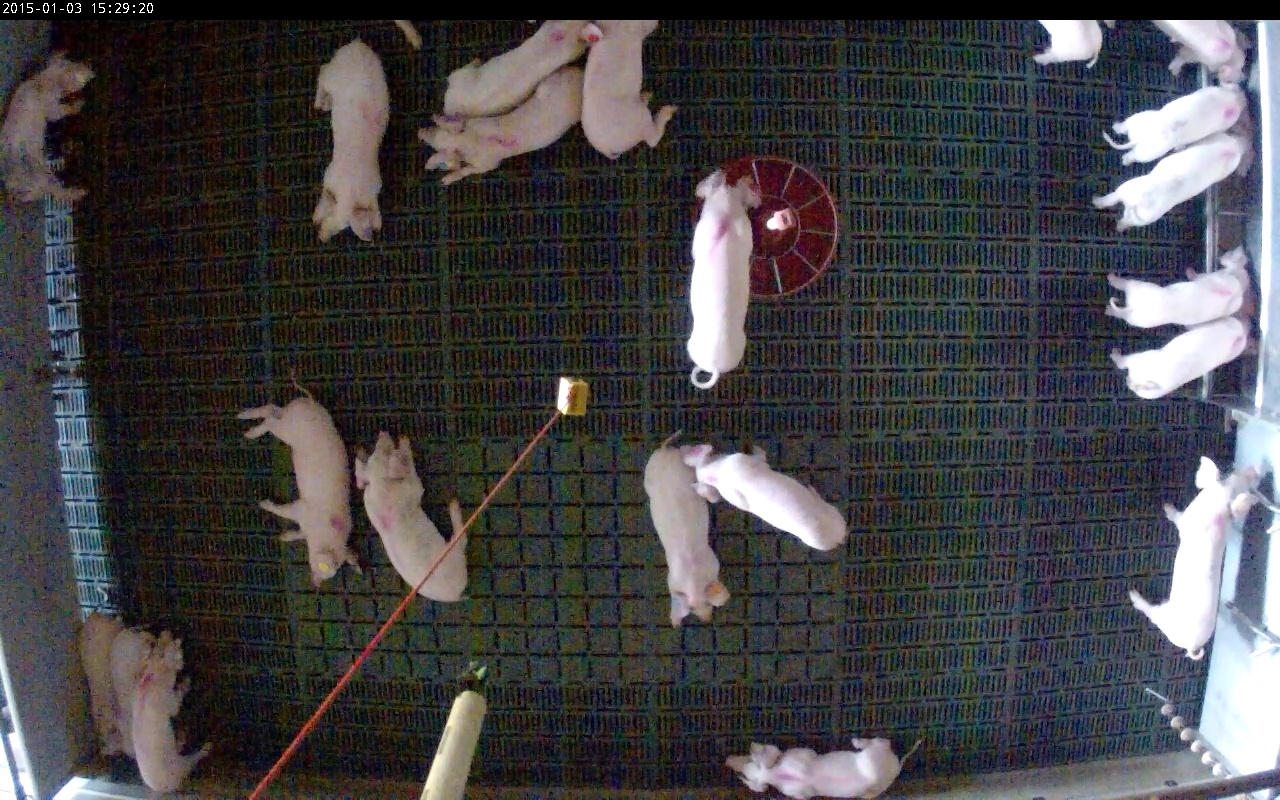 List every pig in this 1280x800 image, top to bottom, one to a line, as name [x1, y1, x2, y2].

pig [442, 19, 602, 119]
pig [1152, 19, 1257, 82]
pig [1030, 20, 1104, 70]
pig [584, 21, 679, 163]
pig [310, 38, 390, 244]
pig [0, 51, 97, 206]
pig [418, 66, 585, 185]
pig [1103, 80, 1251, 165]
pig [1093, 82, 1257, 232]
pig [684, 169, 761, 390]
pig [1106, 245, 1257, 327]
pig [1110, 311, 1260, 398]
pig [235, 366, 361, 589]
pig [351, 430, 475, 606]
pig [644, 431, 730, 628]
pig [682, 444, 849, 553]
pig [1130, 455, 1262, 662]
pig [80, 611, 124, 758]
pig [110, 626, 154, 759]
pig [132, 628, 213, 794]
pig [727, 737, 923, 798]